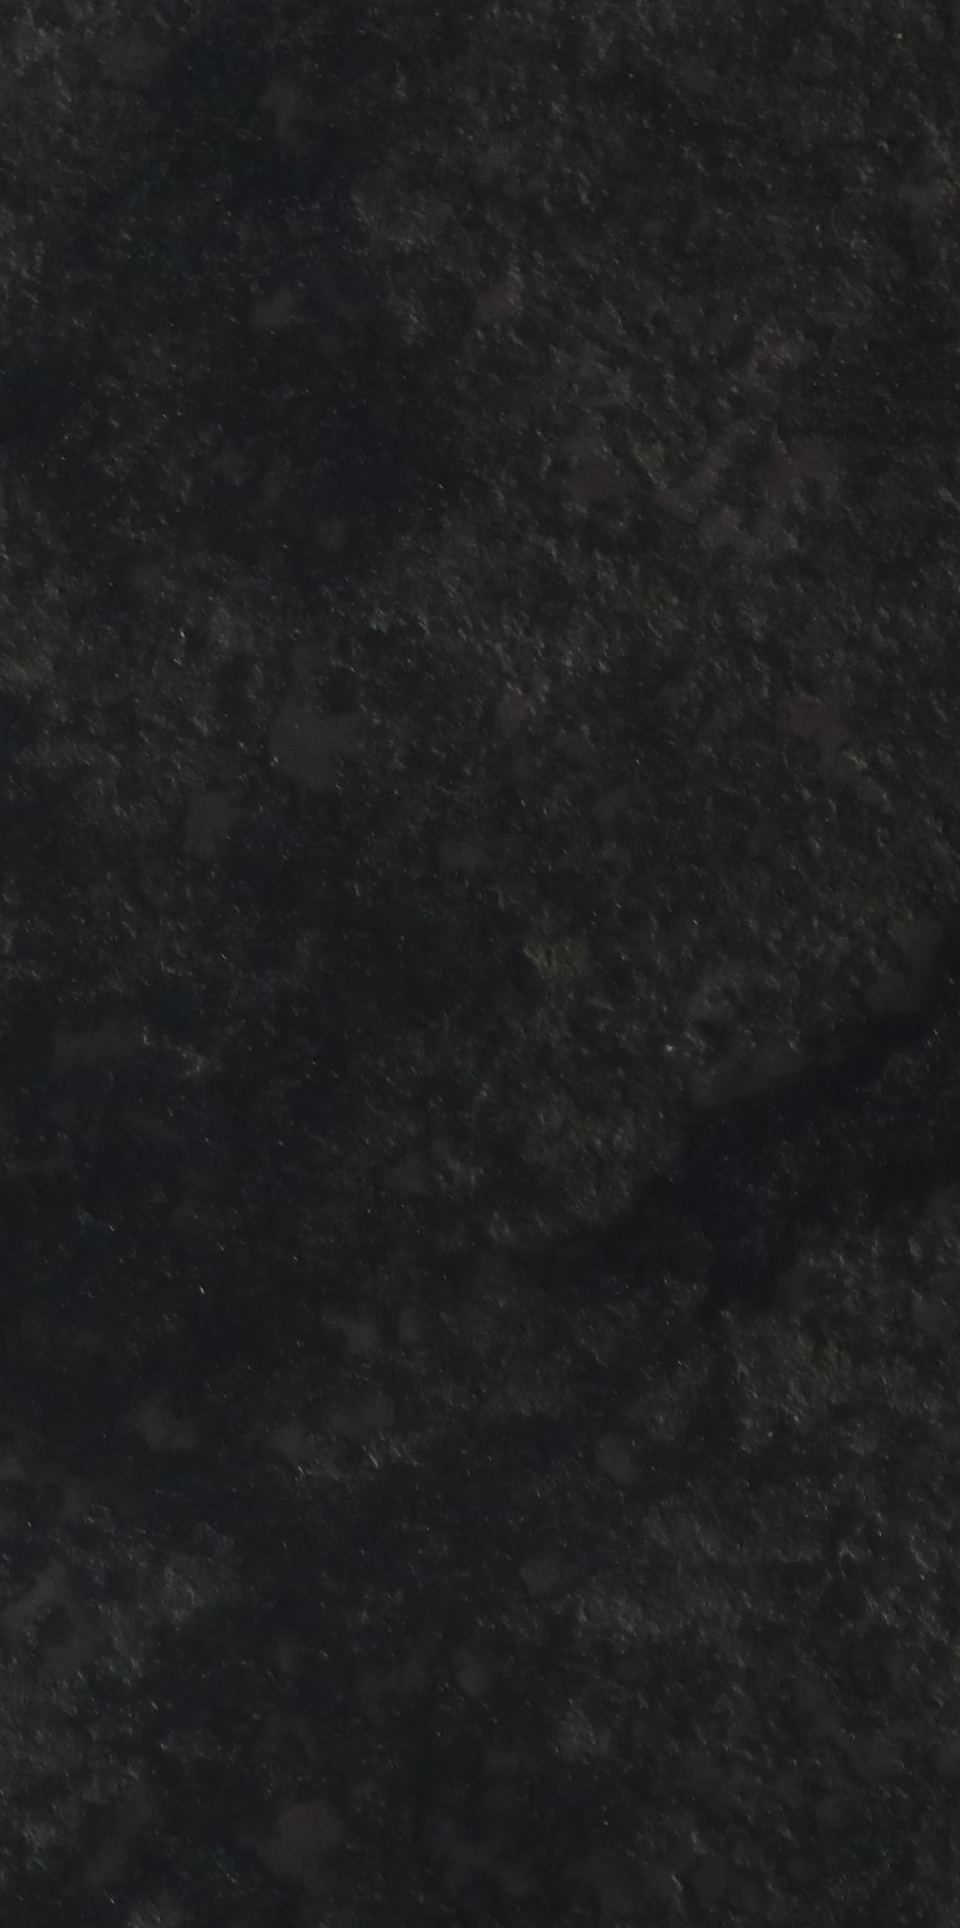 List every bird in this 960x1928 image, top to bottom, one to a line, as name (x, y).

None